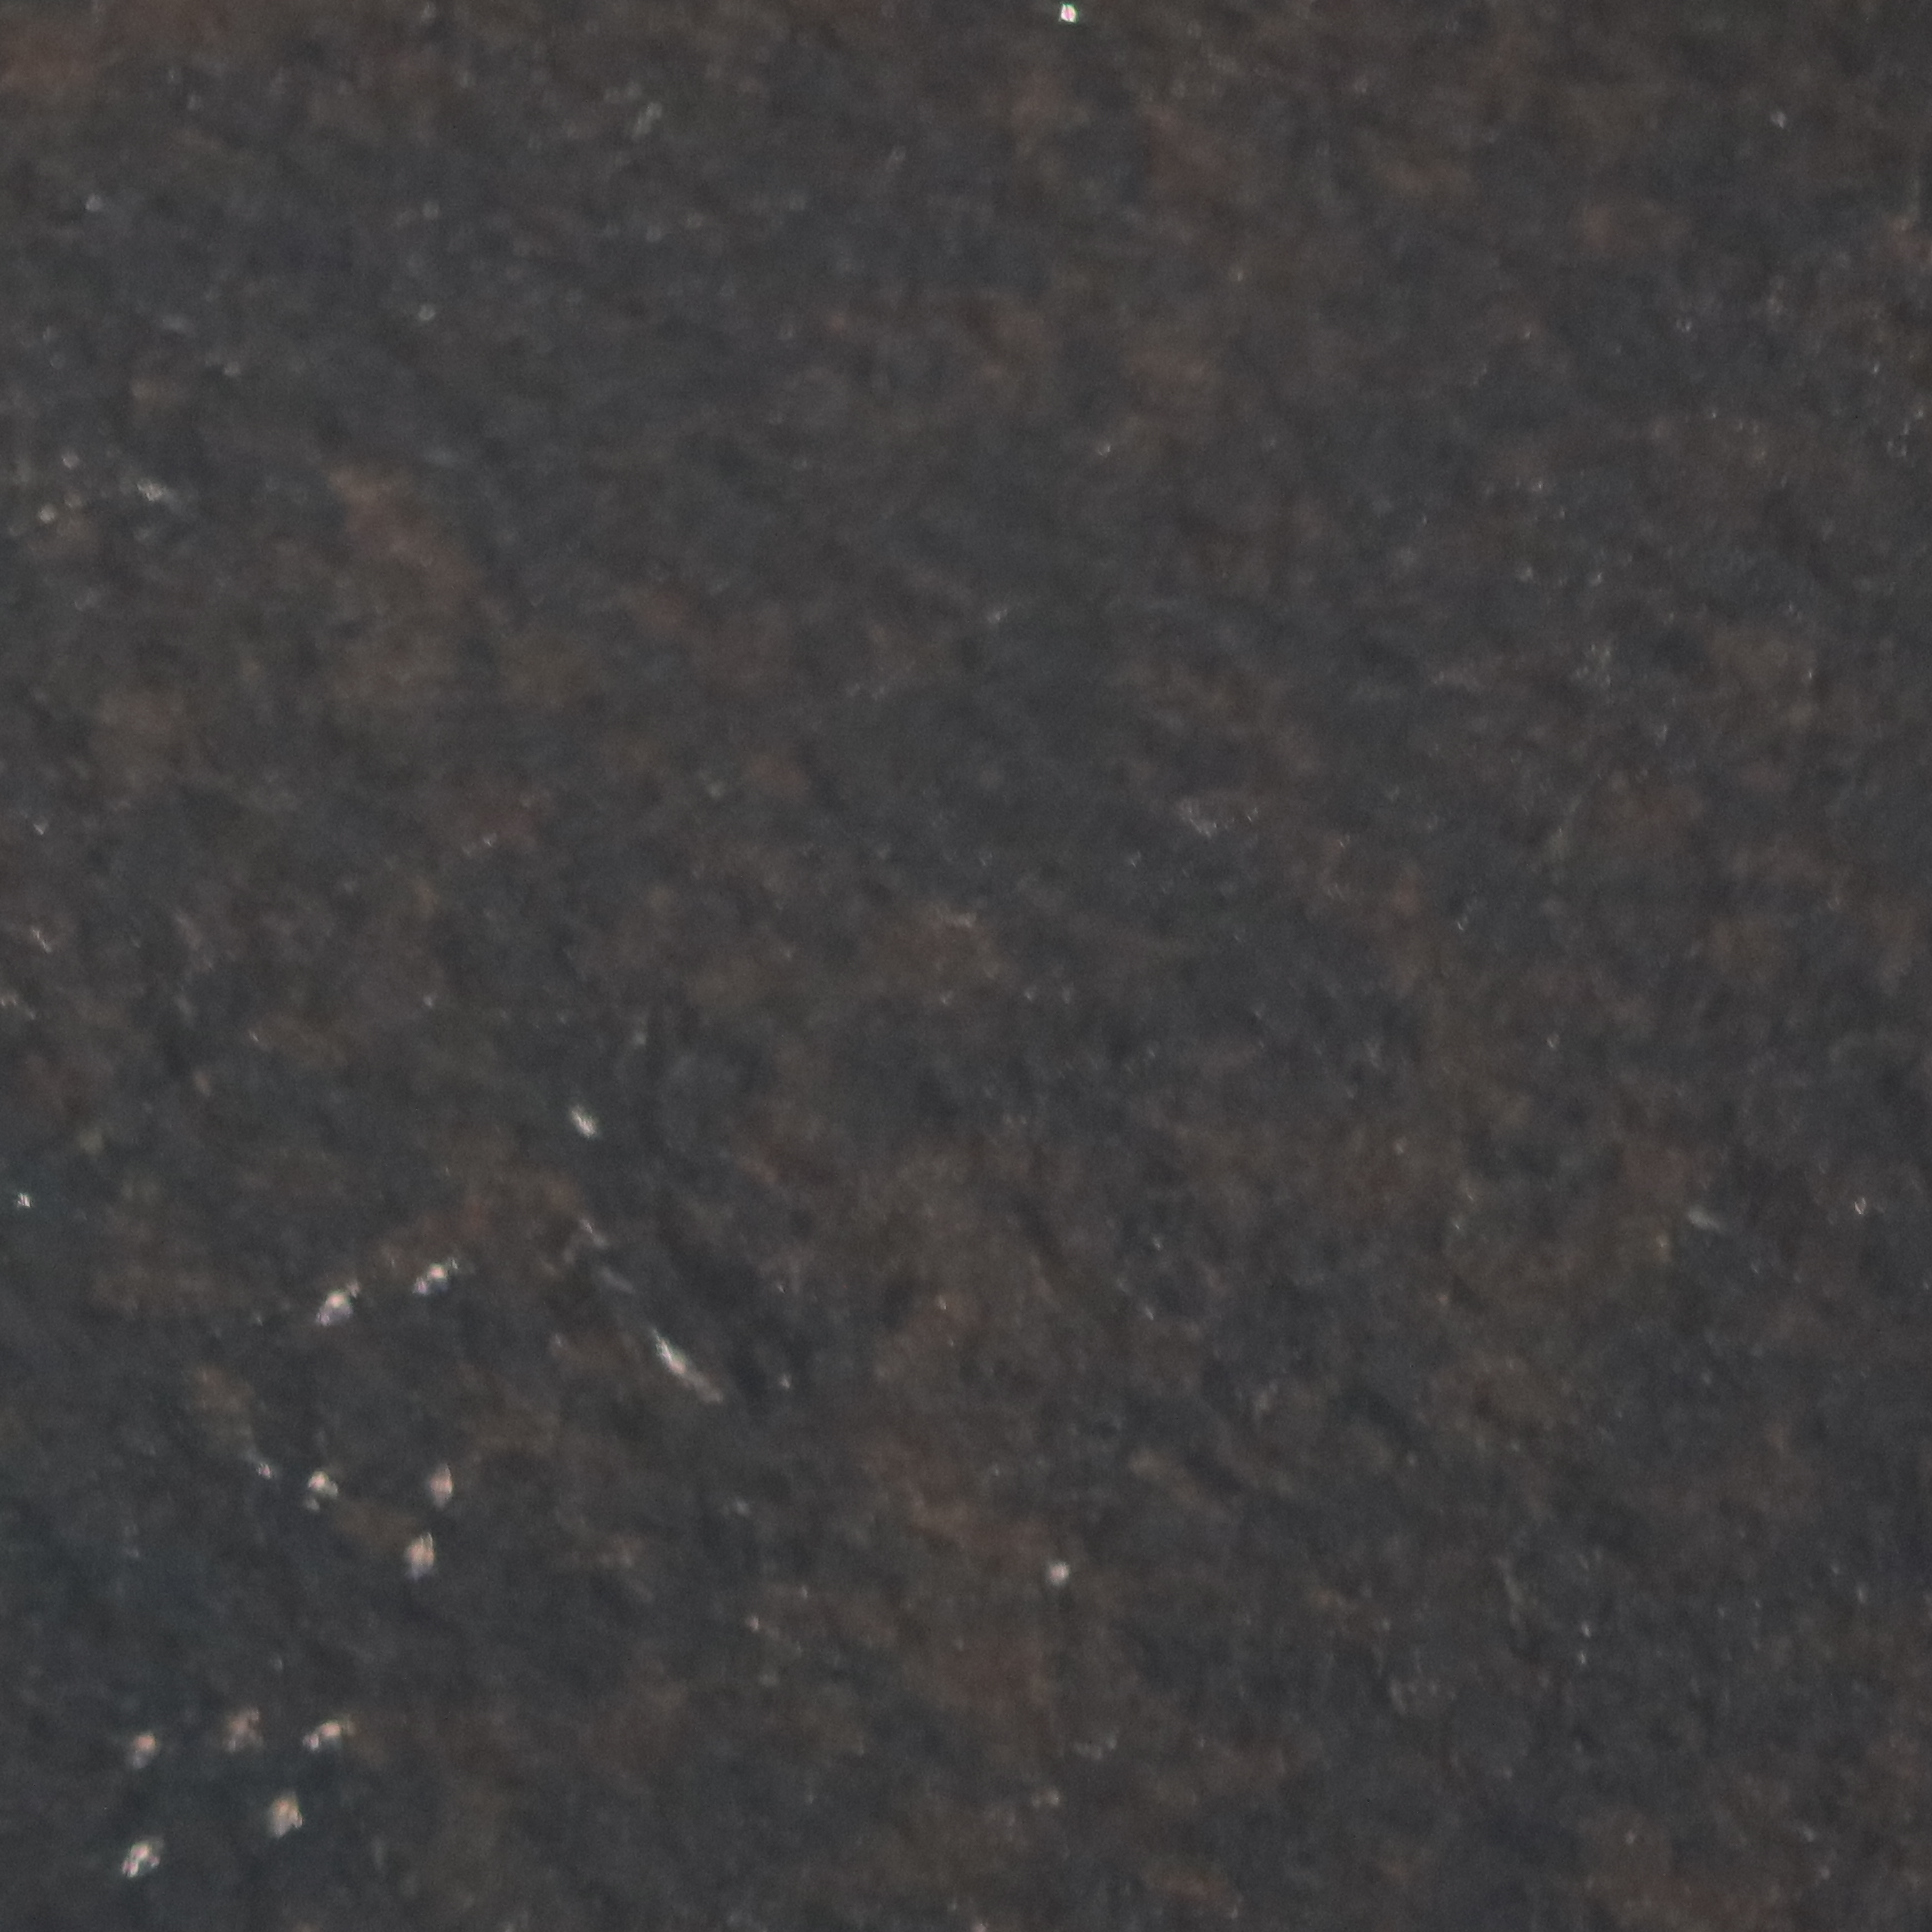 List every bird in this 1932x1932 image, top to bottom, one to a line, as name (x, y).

brant (439, 1275)
brant (344, 1301)
brant (320, 1484)
brant (442, 1484)
brant (423, 1553)
brant (243, 1733)
brant (329, 1733)
brant (142, 1750)
brant (285, 1817)
brant (147, 1861)